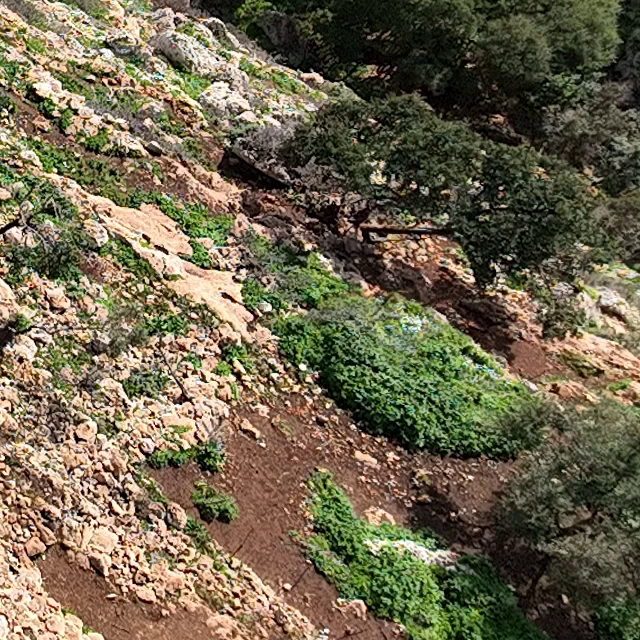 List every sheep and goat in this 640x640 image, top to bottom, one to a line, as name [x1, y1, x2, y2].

None